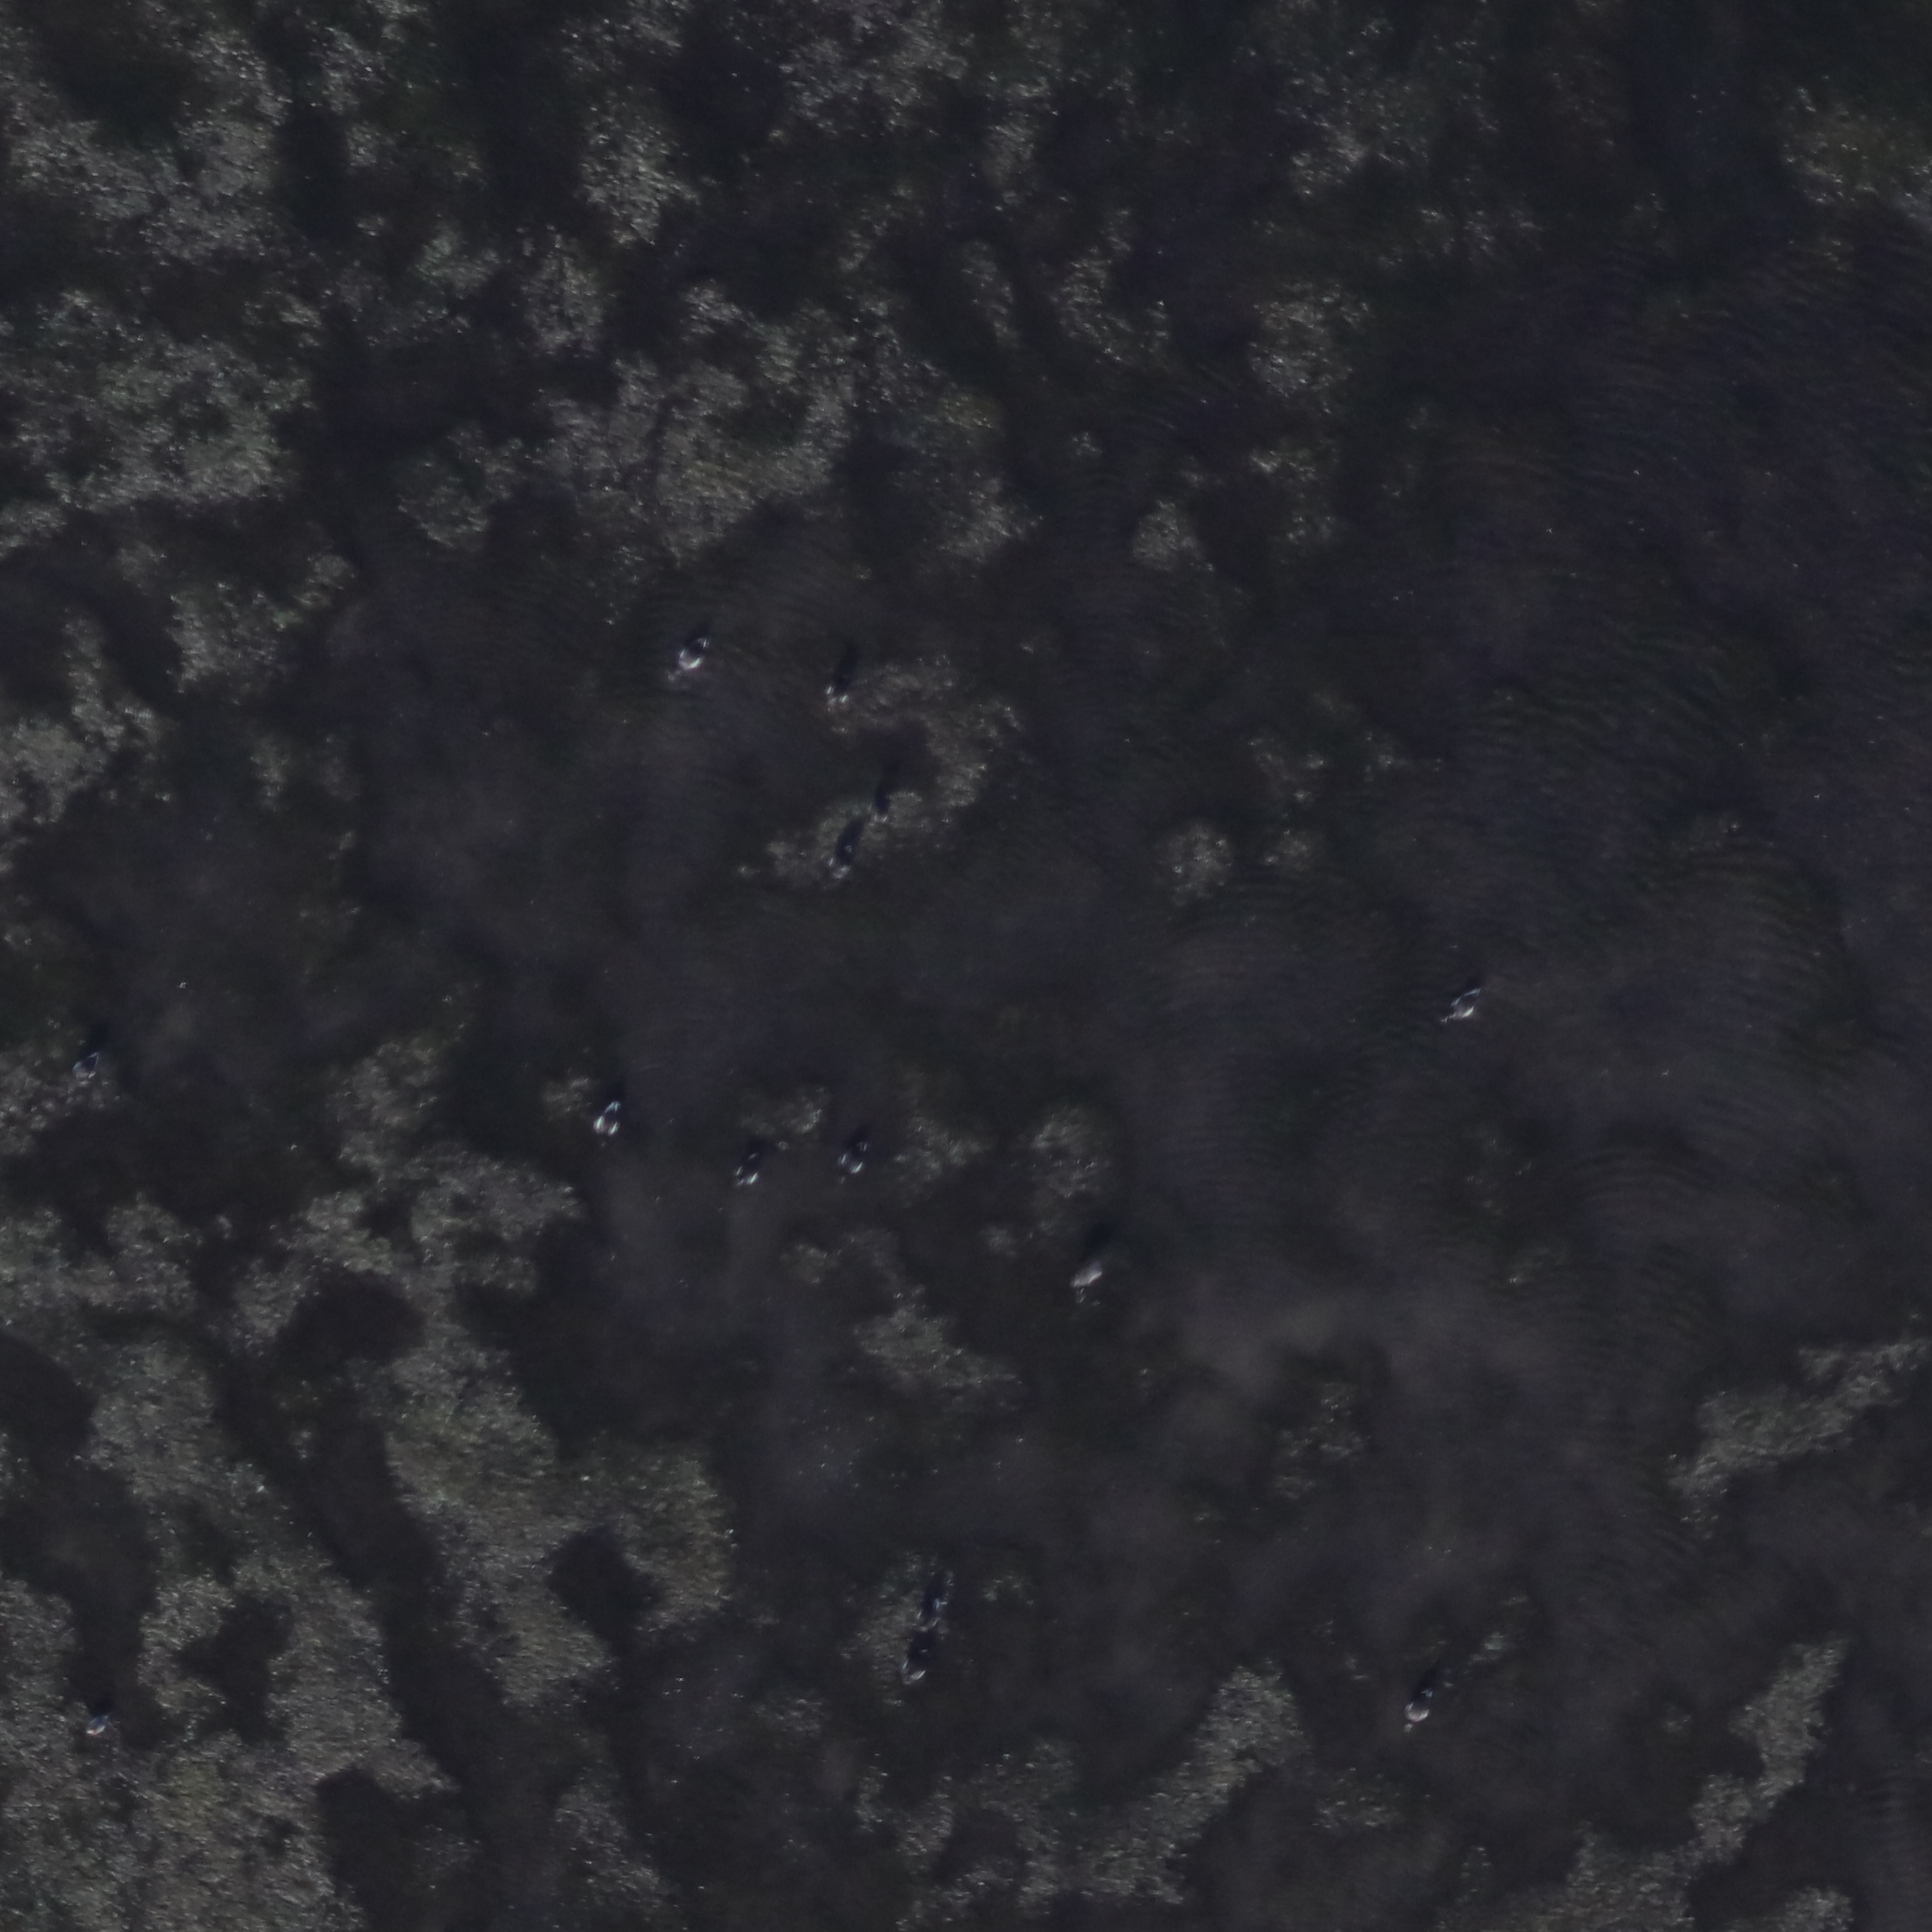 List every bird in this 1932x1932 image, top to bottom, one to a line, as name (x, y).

brant (691, 649)
brant (833, 688)
brant (880, 814)
brant (838, 868)
brant (1464, 1007)
brant (88, 1065)
brant (613, 1129)
brant (848, 1160)
brant (751, 1169)
brant (931, 1605)
brant (918, 1659)
brant (1418, 1710)
brant (97, 1728)